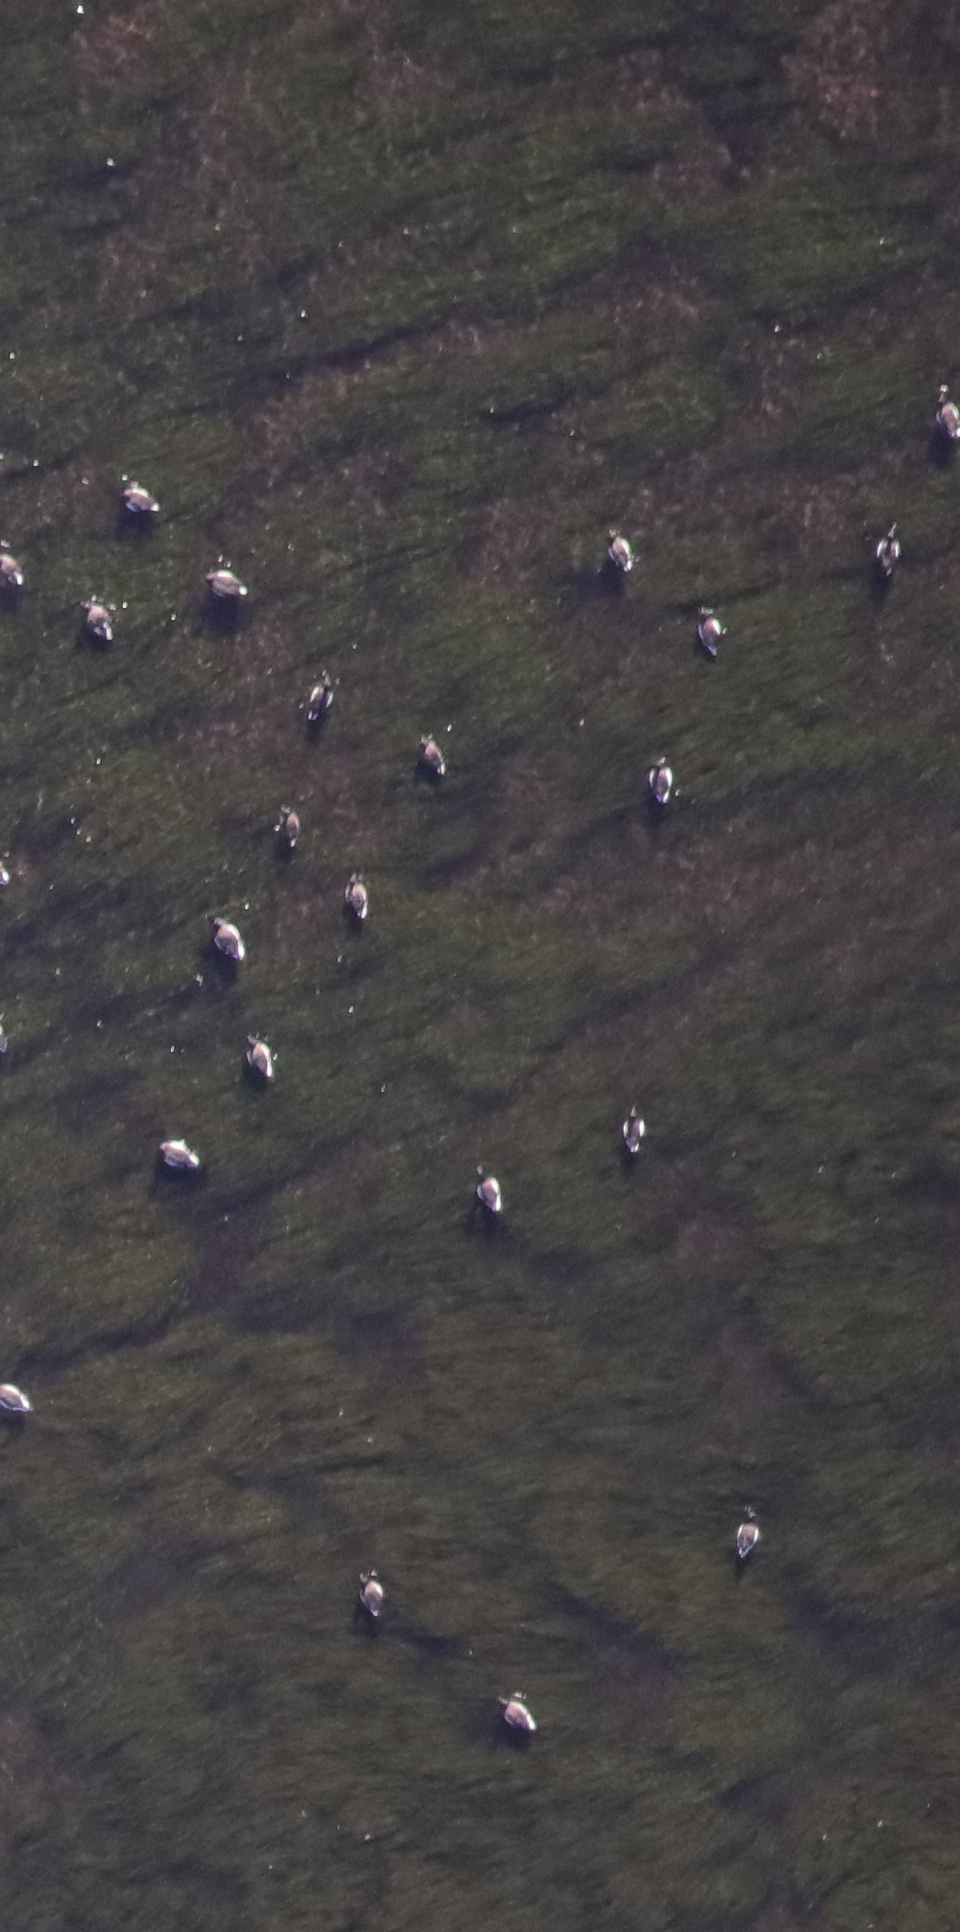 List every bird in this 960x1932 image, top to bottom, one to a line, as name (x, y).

brant (952, 416)
brant (139, 498)
brant (620, 553)
brant (888, 553)
brant (9, 567)
brant (225, 584)
brant (98, 616)
brant (708, 631)
brant (319, 700)
brant (433, 755)
brant (660, 781)
brant (290, 830)
brant (356, 899)
brant (229, 939)
brant (260, 1054)
brant (633, 1130)
brant (178, 1156)
brant (489, 1193)
brant (9, 1398)
brant (746, 1533)
brant (373, 1596)
brant (515, 1714)